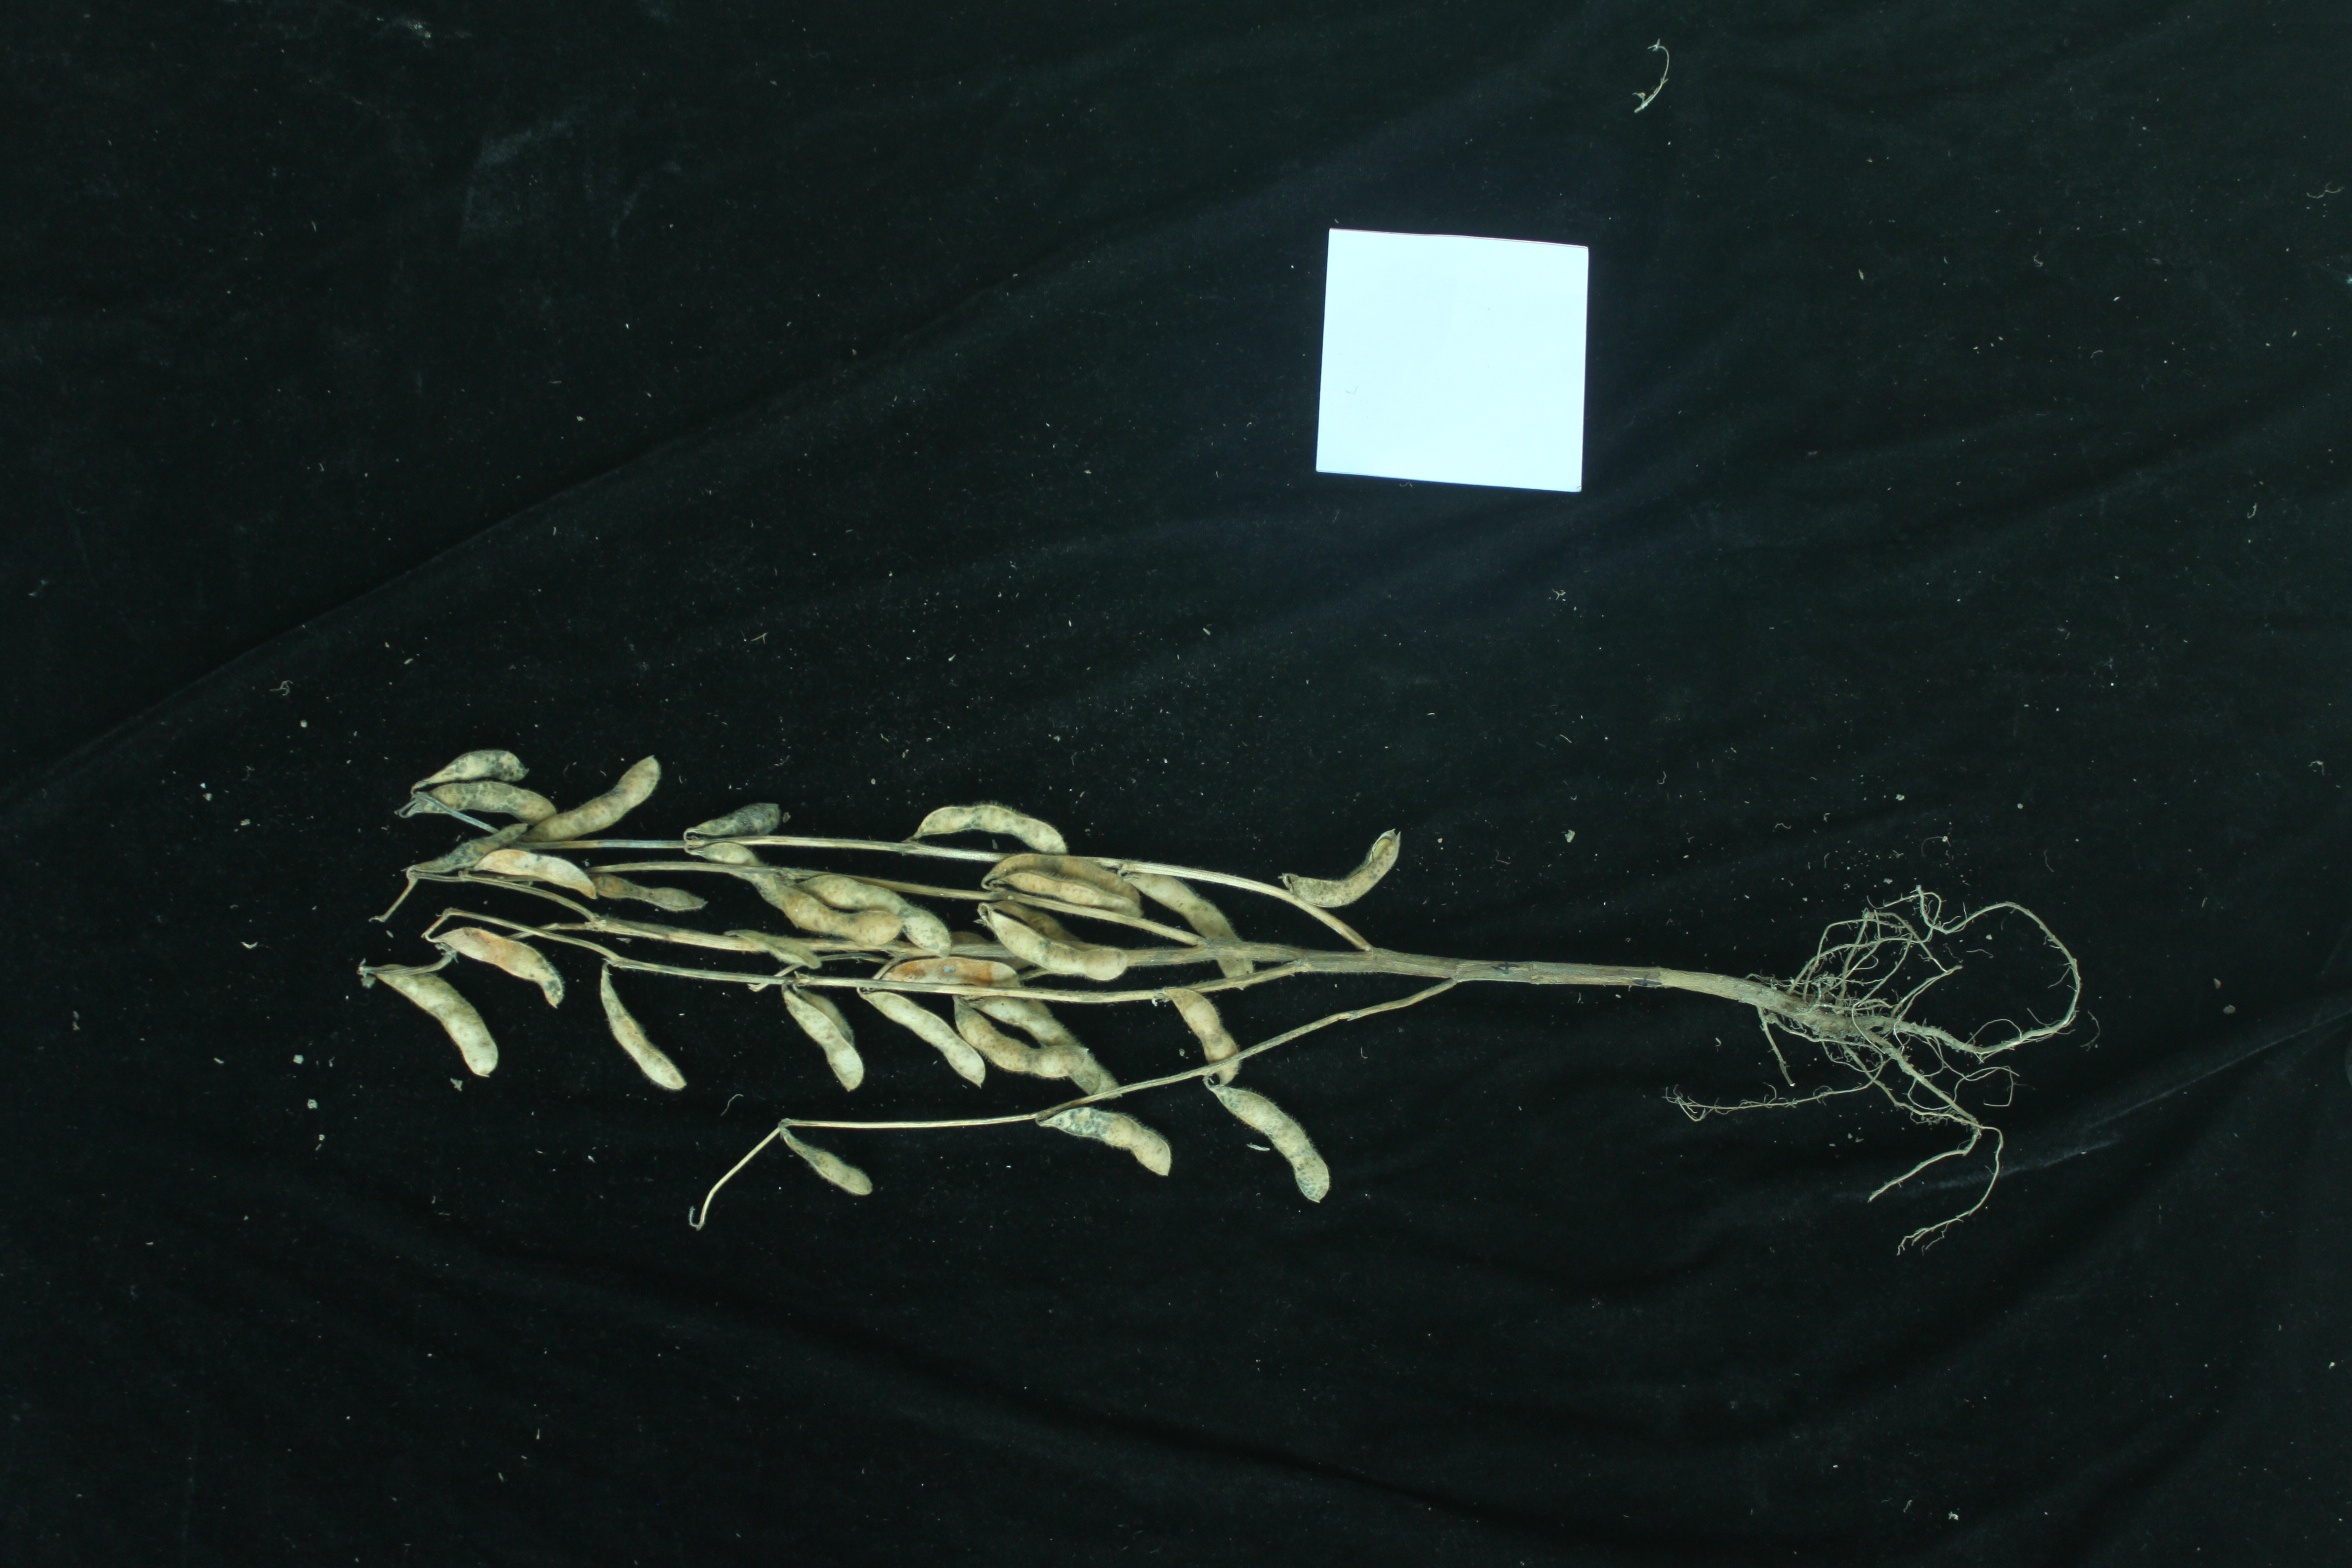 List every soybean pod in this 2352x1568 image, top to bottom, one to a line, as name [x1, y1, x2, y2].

soybean pod [409, 750, 529, 793]
soybean pod [519, 758, 658, 841]
soybean pod [689, 804, 780, 837]
soybean pod [914, 806, 1067, 856]
soybean pod [404, 825, 527, 876]
soybean pod [1284, 828, 1400, 909]
soybean pod [686, 840, 764, 868]
soybean pod [470, 850, 597, 900]
soybean pod [980, 855, 1142, 919]
soybean pod [733, 871, 904, 946]
soybean pod [588, 873, 707, 912]
soybean pod [988, 874, 1134, 911]
soybean pod [1123, 875, 1252, 995]
soybean pod [798, 877, 952, 958]
soybean pod [986, 901, 1085, 949]
soybean pod [987, 910, 1128, 982]
soybean pod [433, 929, 562, 1009]
soybean pod [726, 931, 824, 970]
soybean pod [880, 958, 1016, 986]
soybean pod [601, 963, 686, 1092]
soybean pod [374, 968, 497, 1077]
soybean pod [793, 983, 855, 1050]
soybean pod [782, 985, 866, 1093]
soybean pod [1156, 989, 1240, 1092]
soybean pod [859, 994, 984, 1088]
soybean pod [954, 996, 1120, 1103]
soybean pod [954, 998, 1087, 1081]
soybean pod [1208, 1089, 1329, 1205]
soybean pod [1038, 1109, 1172, 1177]
soybean pod [779, 1124, 874, 1196]